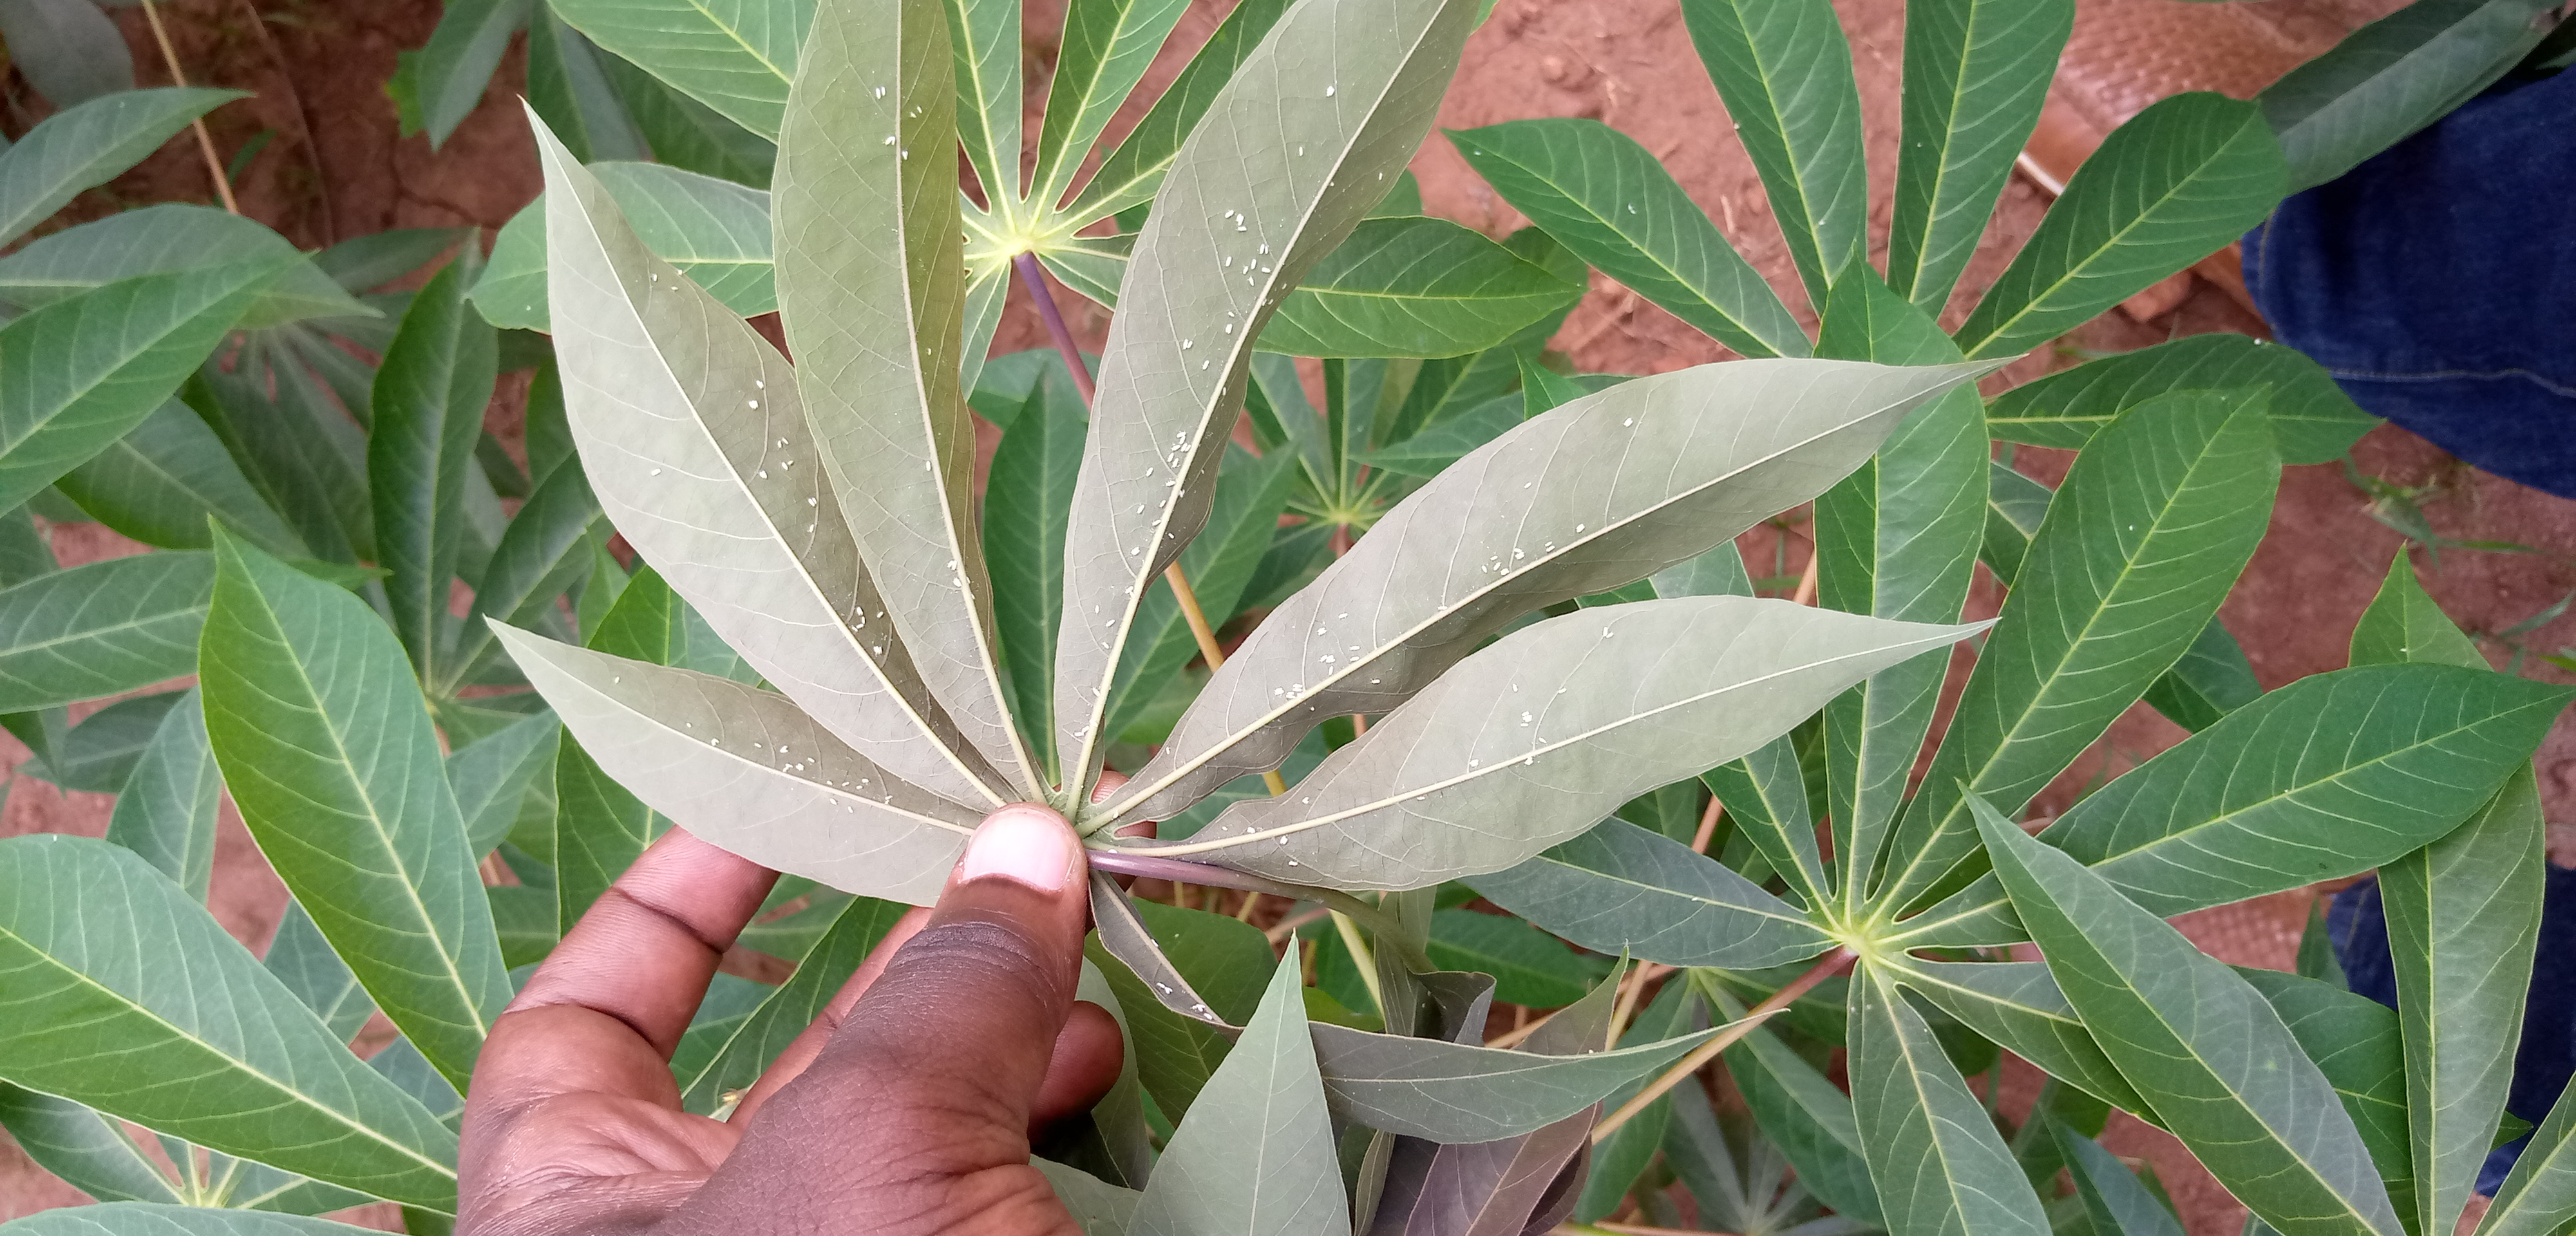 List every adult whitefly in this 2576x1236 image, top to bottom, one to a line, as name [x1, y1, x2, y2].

whitefly [880, 84, 887, 97]
whitefly [1324, 85, 1332, 98]
whitefly [874, 86, 882, 101]
whitefly [1329, 87, 1336, 98]
whitefly [916, 104, 924, 115]
whitefly [909, 109, 918, 120]
whitefly [891, 135, 896, 146]
whitefly [882, 135, 894, 147]
whitefly [1298, 145, 1305, 158]
whitefly [901, 149, 911, 162]
whitefly [1377, 171, 1384, 182]
whitefly [1223, 208, 1236, 220]
whitefly [1236, 212, 1242, 222]
whitefly [1238, 215, 1244, 226]
whitefly [1236, 225, 1248, 232]
whitefly [1258, 242, 1265, 256]
whitefly [1265, 243, 1270, 255]
whitefly [1224, 254, 1234, 269]
whitefly [1250, 257, 1258, 272]
whitefly [1241, 264, 1251, 276]
whitefly [676, 267, 685, 277]
whitefly [1259, 267, 1273, 275]
whitefly [651, 272, 659, 283]
whitefly [1247, 275, 1256, 288]
whitefly [1282, 281, 1288, 290]
whitefly [668, 285, 680, 292]
whitefly [1267, 296, 1274, 307]
whitefly [1226, 310, 1236, 318]
whitefly [1224, 323, 1229, 334]
whitefly [1227, 323, 1233, 335]
whitefly [1180, 337, 1188, 351]
whitefly [1188, 339, 1193, 350]
whitefly [926, 346, 934, 358]
whitefly [1201, 358, 1210, 371]
whitefly [753, 378, 766, 392]
whitefly [759, 380, 765, 390]
whitefly [1222, 384, 1228, 398]
whitefly [752, 398, 759, 410]
whitefly [748, 400, 753, 409]
whitefly [1622, 416, 1633, 427]
whitefly [1626, 419, 1634, 427]
whitefly [1176, 430, 1187, 439]
whitefly [1179, 435, 1186, 445]
whitefly [781, 436, 790, 446]
whitefly [776, 438, 783, 451]
whitefly [1180, 441, 1188, 452]
whitefly [1171, 443, 1182, 452]
whitefly [1184, 444, 1192, 453]
whitefly [1166, 450, 1175, 464]
whitefly [1171, 457, 1180, 470]
whitefly [924, 458, 933, 473]
whitefly [786, 459, 795, 466]
whitefly [781, 460, 789, 472]
whitefly [1144, 465, 1155, 478]
whitefly [649, 466, 663, 477]
whitefly [762, 469, 769, 480]
whitefly [759, 470, 764, 478]
whitefly [1163, 477, 1178, 488]
whitefly [1522, 480, 1533, 490]
whitefly [1178, 487, 1188, 499]
whitefly [811, 496, 819, 505]
whitefly [807, 496, 816, 508]
whitefly [1158, 498, 1168, 509]
whitefly [1135, 502, 1146, 516]
whitefly [1151, 518, 1162, 529]
whitefly [806, 522, 817, 534]
whitefly [1575, 522, 1584, 531]
whitefly [1576, 525, 1586, 535]
whitefly [1166, 530, 1178, 541]
whitefly [1544, 539, 1555, 548]
whitefly [1546, 544, 1557, 555]
whitefly [1131, 545, 1140, 554]
whitefly [1512, 546, 1523, 553]
whitefly [1133, 548, 1141, 556]
whitefly [1514, 550, 1524, 558]
whitefly [1517, 553, 1526, 561]
whitefly [1489, 554, 1500, 561]
whitefly [952, 558, 958, 572]
whitefly [946, 559, 954, 569]
whitefly [1492, 560, 1502, 572]
whitefly [1480, 563, 1489, 575]
whitefly [1500, 566, 1508, 573]
whitefly [1501, 569, 1510, 577]
whitefly [955, 578, 962, 587]
whitefly [952, 579, 960, 588]
whitefly [1123, 584, 1135, 594]
whitefly [1129, 591, 1137, 599]
whitefly [1094, 603, 1102, 617]
whitefly [1435, 603, 1452, 612]
whitefly [855, 605, 866, 617]
whitefly [875, 609, 885, 619]
whitefly [1337, 612, 1350, 621]
whitefly [861, 615, 867, 624]
whitefly [1104, 617, 1117, 629]
whitefly [855, 623, 864, 630]
whitefly [849, 624, 858, 633]
whitefly [1601, 624, 1609, 637]
whitefly [1317, 626, 1326, 633]
whitefly [1318, 628, 1328, 636]
whitefly [1605, 630, 1615, 639]
whitefly [1101, 640, 1111, 651]
whitefly [1347, 642, 1362, 652]
whitefly [873, 644, 878, 655]
whitefly [877, 644, 883, 655]
whitefly [1318, 653, 1329, 664]
whitefly [1327, 653, 1335, 660]
whitefly [1347, 654, 1361, 662]
whitefly [1325, 658, 1336, 664]
whitefly [1327, 664, 1334, 677]
whitefly [613, 674, 621, 687]
whitefly [1368, 677, 1384, 686]
whitefly [1510, 681, 1520, 694]
whitefly [1292, 682, 1304, 688]
whitefly [1091, 684, 1102, 698]
whitefly [1555, 685, 1569, 696]
whitefly [1273, 686, 1283, 691]
whitefly [1292, 688, 1303, 693]
whitefly [1274, 689, 1285, 696]
whitefly [1285, 691, 1295, 695]
whitefly [1285, 695, 1297, 700]
whitefly [1520, 709, 1530, 716]
whitefly [1521, 713, 1533, 720]
whitefly [1524, 717, 1533, 723]
whitefly [1088, 719, 1101, 728]
whitefly [685, 720, 693, 730]
whitefly [1518, 722, 1531, 729]
whitefly [1081, 724, 1091, 733]
whitefly [1072, 731, 1085, 738]
whitefly [1536, 735, 1548, 745]
whitefly [712, 737, 721, 744]
whitefly [711, 739, 717, 747]
whitefly [752, 742, 762, 749]
whitefly [779, 744, 789, 752]
whitefly [1164, 745, 1173, 756]
whitefly [781, 749, 790, 754]
whitefly [1523, 756, 1533, 765]
whitefly [806, 756, 817, 763]
whitefly [1469, 758, 1480, 764]
whitefly [1528, 758, 1534, 767]
whitefly [1471, 762, 1479, 768]
whitefly [784, 762, 793, 768]
whitefly [797, 762, 805, 769]
whitefly [795, 764, 801, 772]
whitefly [781, 766, 790, 773]
whitefly [860, 777, 871, 784]
whitefly [825, 778, 835, 787]
whitefly [841, 779, 851, 788]
whitefly [854, 783, 864, 791]
whitefly [884, 794, 895, 800]
whitefly [1300, 794, 1312, 805]
whitefly [1415, 795, 1427, 802]
whitefly [828, 796, 838, 807]
whitefly [846, 804, 855, 815]
whitefly [1110, 807, 1120, 821]
whitefly [1219, 824, 1231, 832]
whitefly [1245, 825, 1256, 830]
whitefly [1246, 829, 1256, 834]
whitefly [1279, 834, 1286, 845]
whitefly [1283, 836, 1289, 846]
whitefly [1286, 859, 1302, 868]
whitefly [1150, 937, 1160, 948]
whitefly [1155, 981, 1166, 989]
whitefly [1165, 985, 1173, 993]
whitefly [1164, 986, 1170, 995]
whitefly [1195, 1002, 1205, 1013]
whitefly [1189, 1004, 1198, 1011]
whitefly [1202, 1011, 1214, 1020]